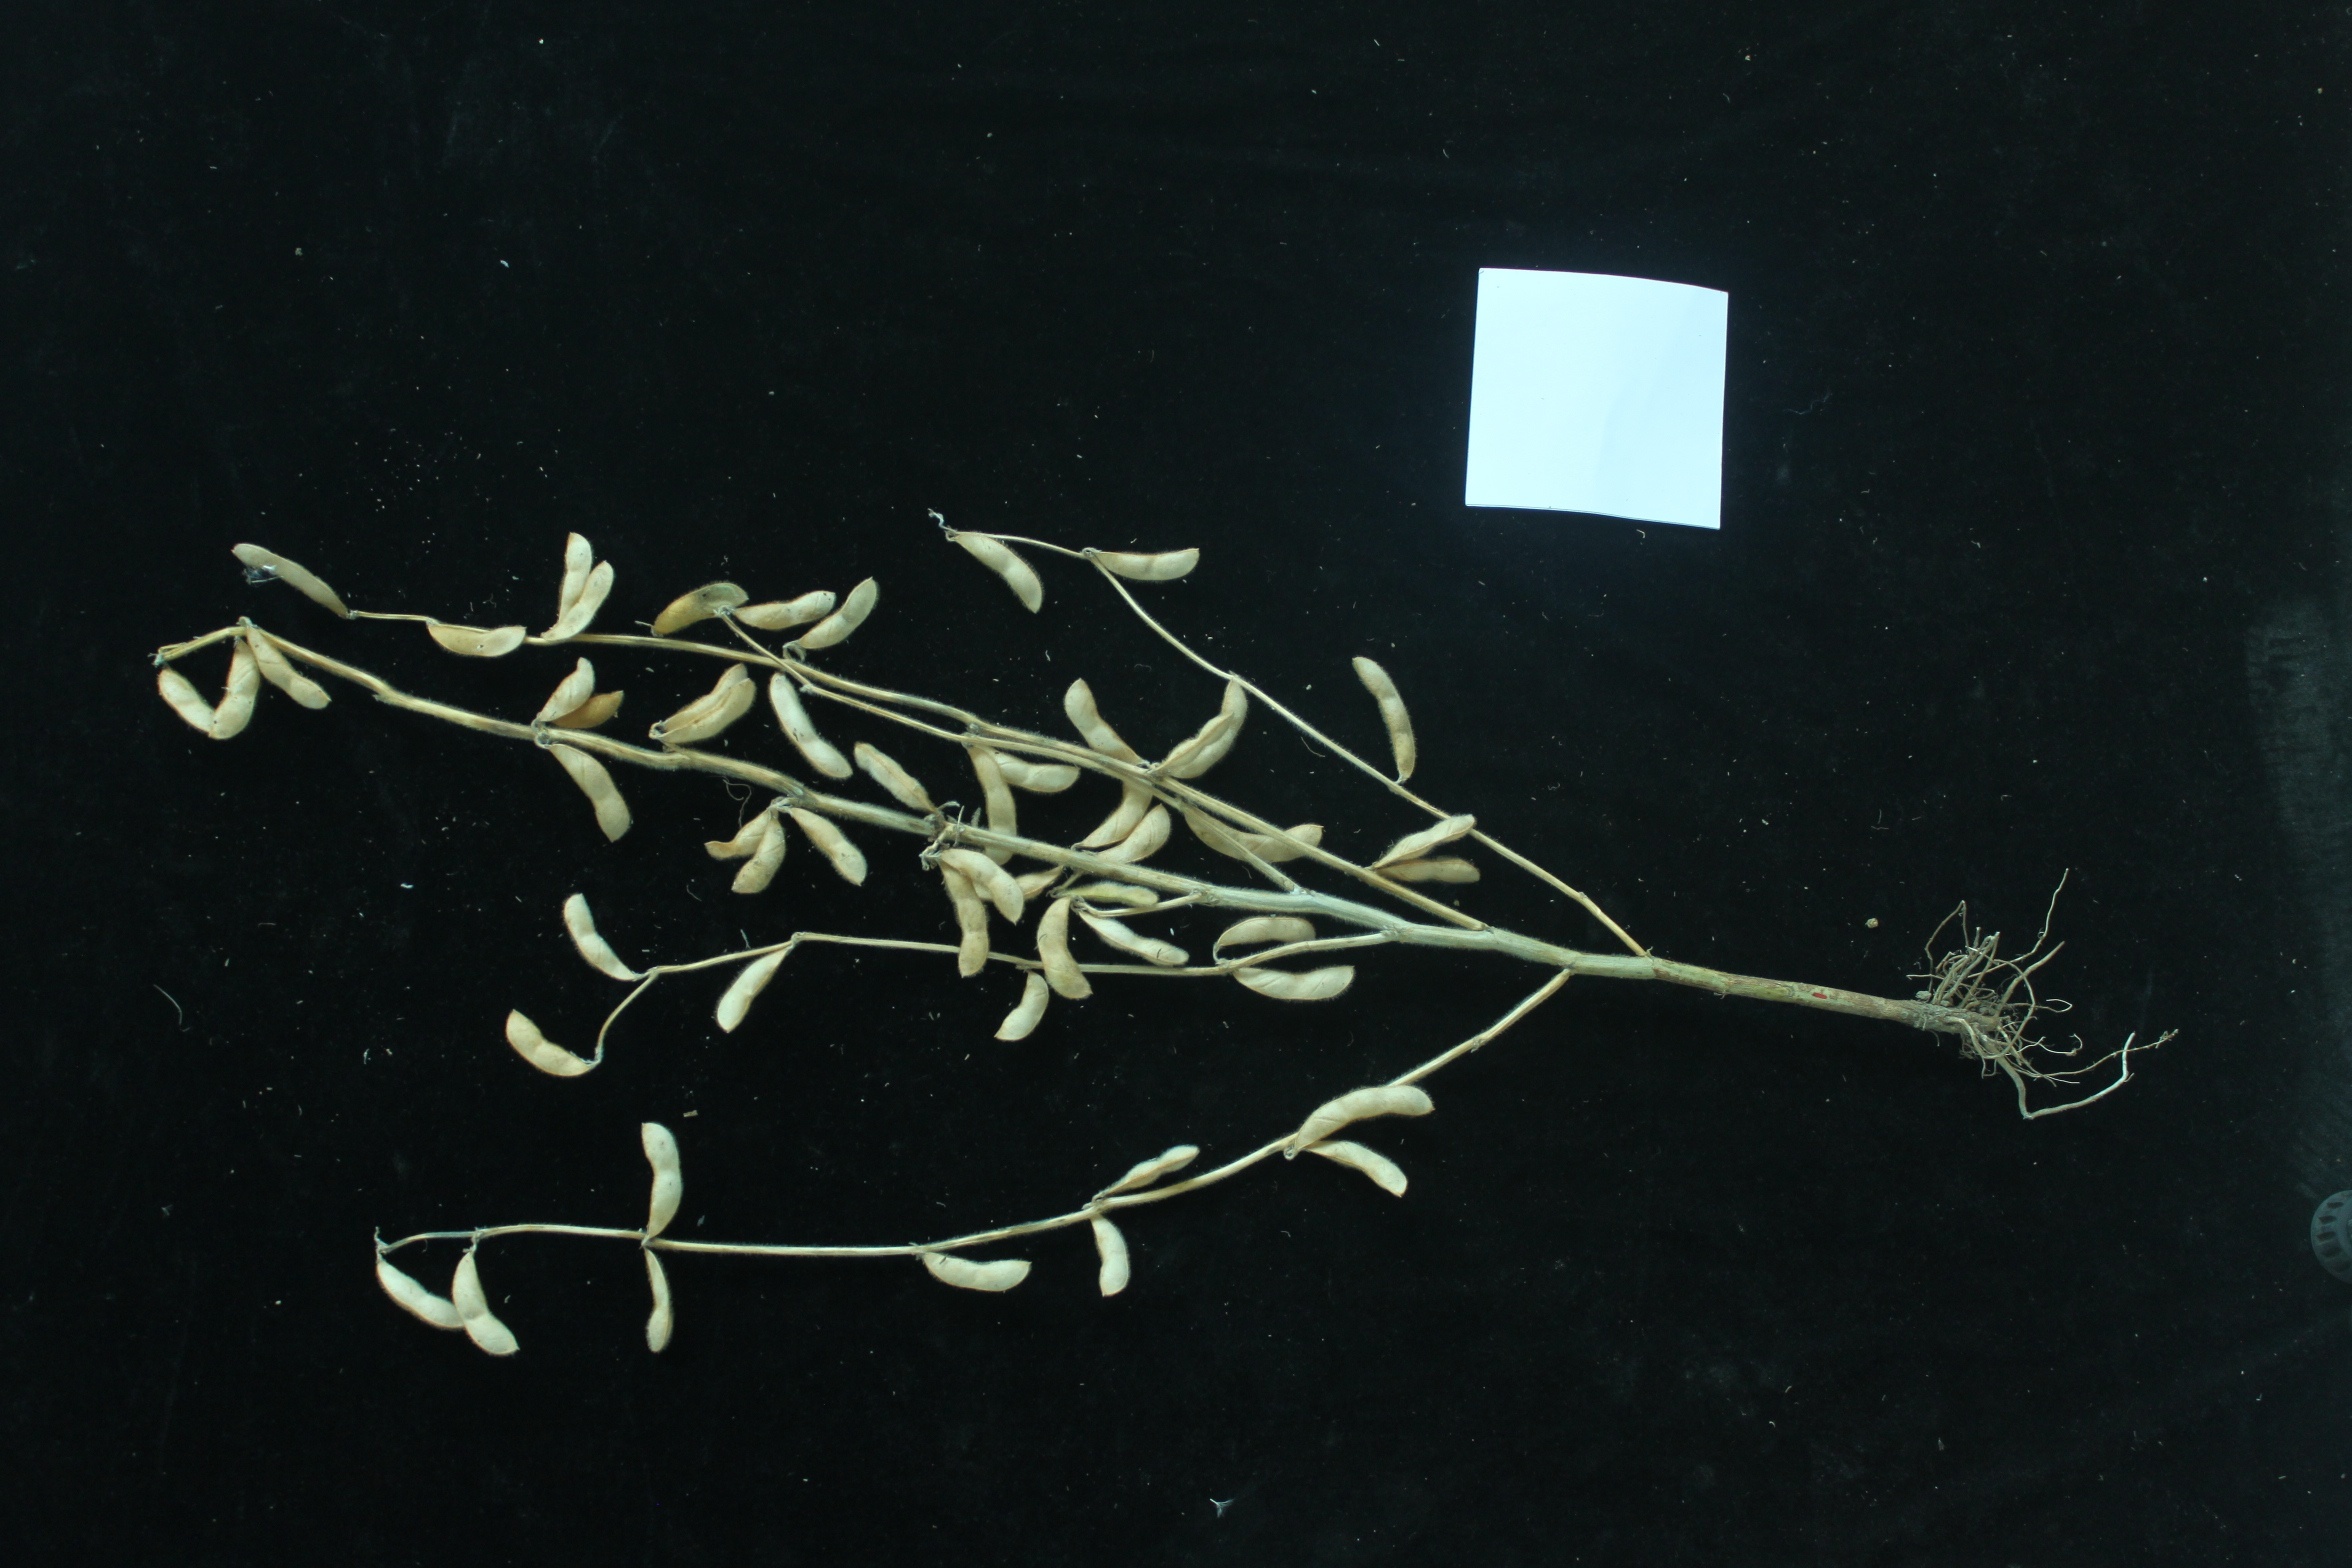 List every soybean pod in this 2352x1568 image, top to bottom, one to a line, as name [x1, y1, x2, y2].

soybean pod [539, 531, 591, 636]
soybean pod [950, 532, 1041, 615]
soybean pod [232, 544, 349, 621]
soybean pod [1086, 547, 1199, 582]
soybean pod [532, 560, 616, 646]
soybean pod [784, 575, 879, 649]
soybean pod [650, 584, 749, 636]
soybean pod [728, 591, 837, 631]
soybean pod [424, 617, 526, 659]
soybean pod [243, 620, 331, 710]
soybean pod [205, 637, 258, 741]
soybean pod [1350, 657, 1413, 782]
soybean pod [530, 658, 596, 726]
soybean pod [654, 665, 746, 730]
soybean pod [156, 666, 208, 729]
soybean pod [771, 672, 851, 780]
soybean pod [1170, 676, 1248, 779]
soybean pod [653, 678, 755, 745]
soybean pod [1064, 678, 1150, 765]
soybean pod [552, 688, 625, 732]
soybean pod [1151, 712, 1236, 775]
soybean pod [540, 741, 632, 843]
soybean pod [854, 743, 932, 814]
soybean pod [964, 746, 1017, 865]
soybean pod [991, 746, 1081, 795]
soybean pod [1075, 777, 1151, 849]
soybean pod [1179, 795, 1323, 865]
soybean pod [1080, 804, 1170, 864]
soybean pod [705, 805, 771, 861]
soybean pod [780, 806, 866, 884]
soybean pod [1368, 813, 1477, 869]
soybean pod [733, 814, 784, 894]
soybean pod [937, 847, 1022, 924]
soybean pod [1373, 857, 1480, 885]
soybean pod [938, 859, 990, 976]
soybean pod [970, 859, 1065, 905]
soybean pod [1054, 880, 1157, 908]
soybean pod [563, 893, 644, 982]
soybean pod [1037, 894, 1092, 1003]
soybean pod [1078, 910, 1191, 970]
soybean pod [1211, 918, 1315, 955]
soybean pod [715, 941, 794, 1034]
soybean pod [1220, 963, 1356, 1005]
soybean pod [995, 971, 1048, 1043]
soybean pod [507, 1009, 594, 1081]
soybean pod [1291, 1088, 1436, 1155]
soybean pod [640, 1122, 680, 1239]
soybean pod [1306, 1139, 1407, 1198]
soybean pod [1092, 1146, 1201, 1201]
soybean pod [1086, 1216, 1130, 1298]
soybean pod [641, 1248, 670, 1354]
soybean pod [376, 1251, 483, 1329]
soybean pod [918, 1252, 1031, 1292]
soybean pod [449, 1253, 516, 1356]